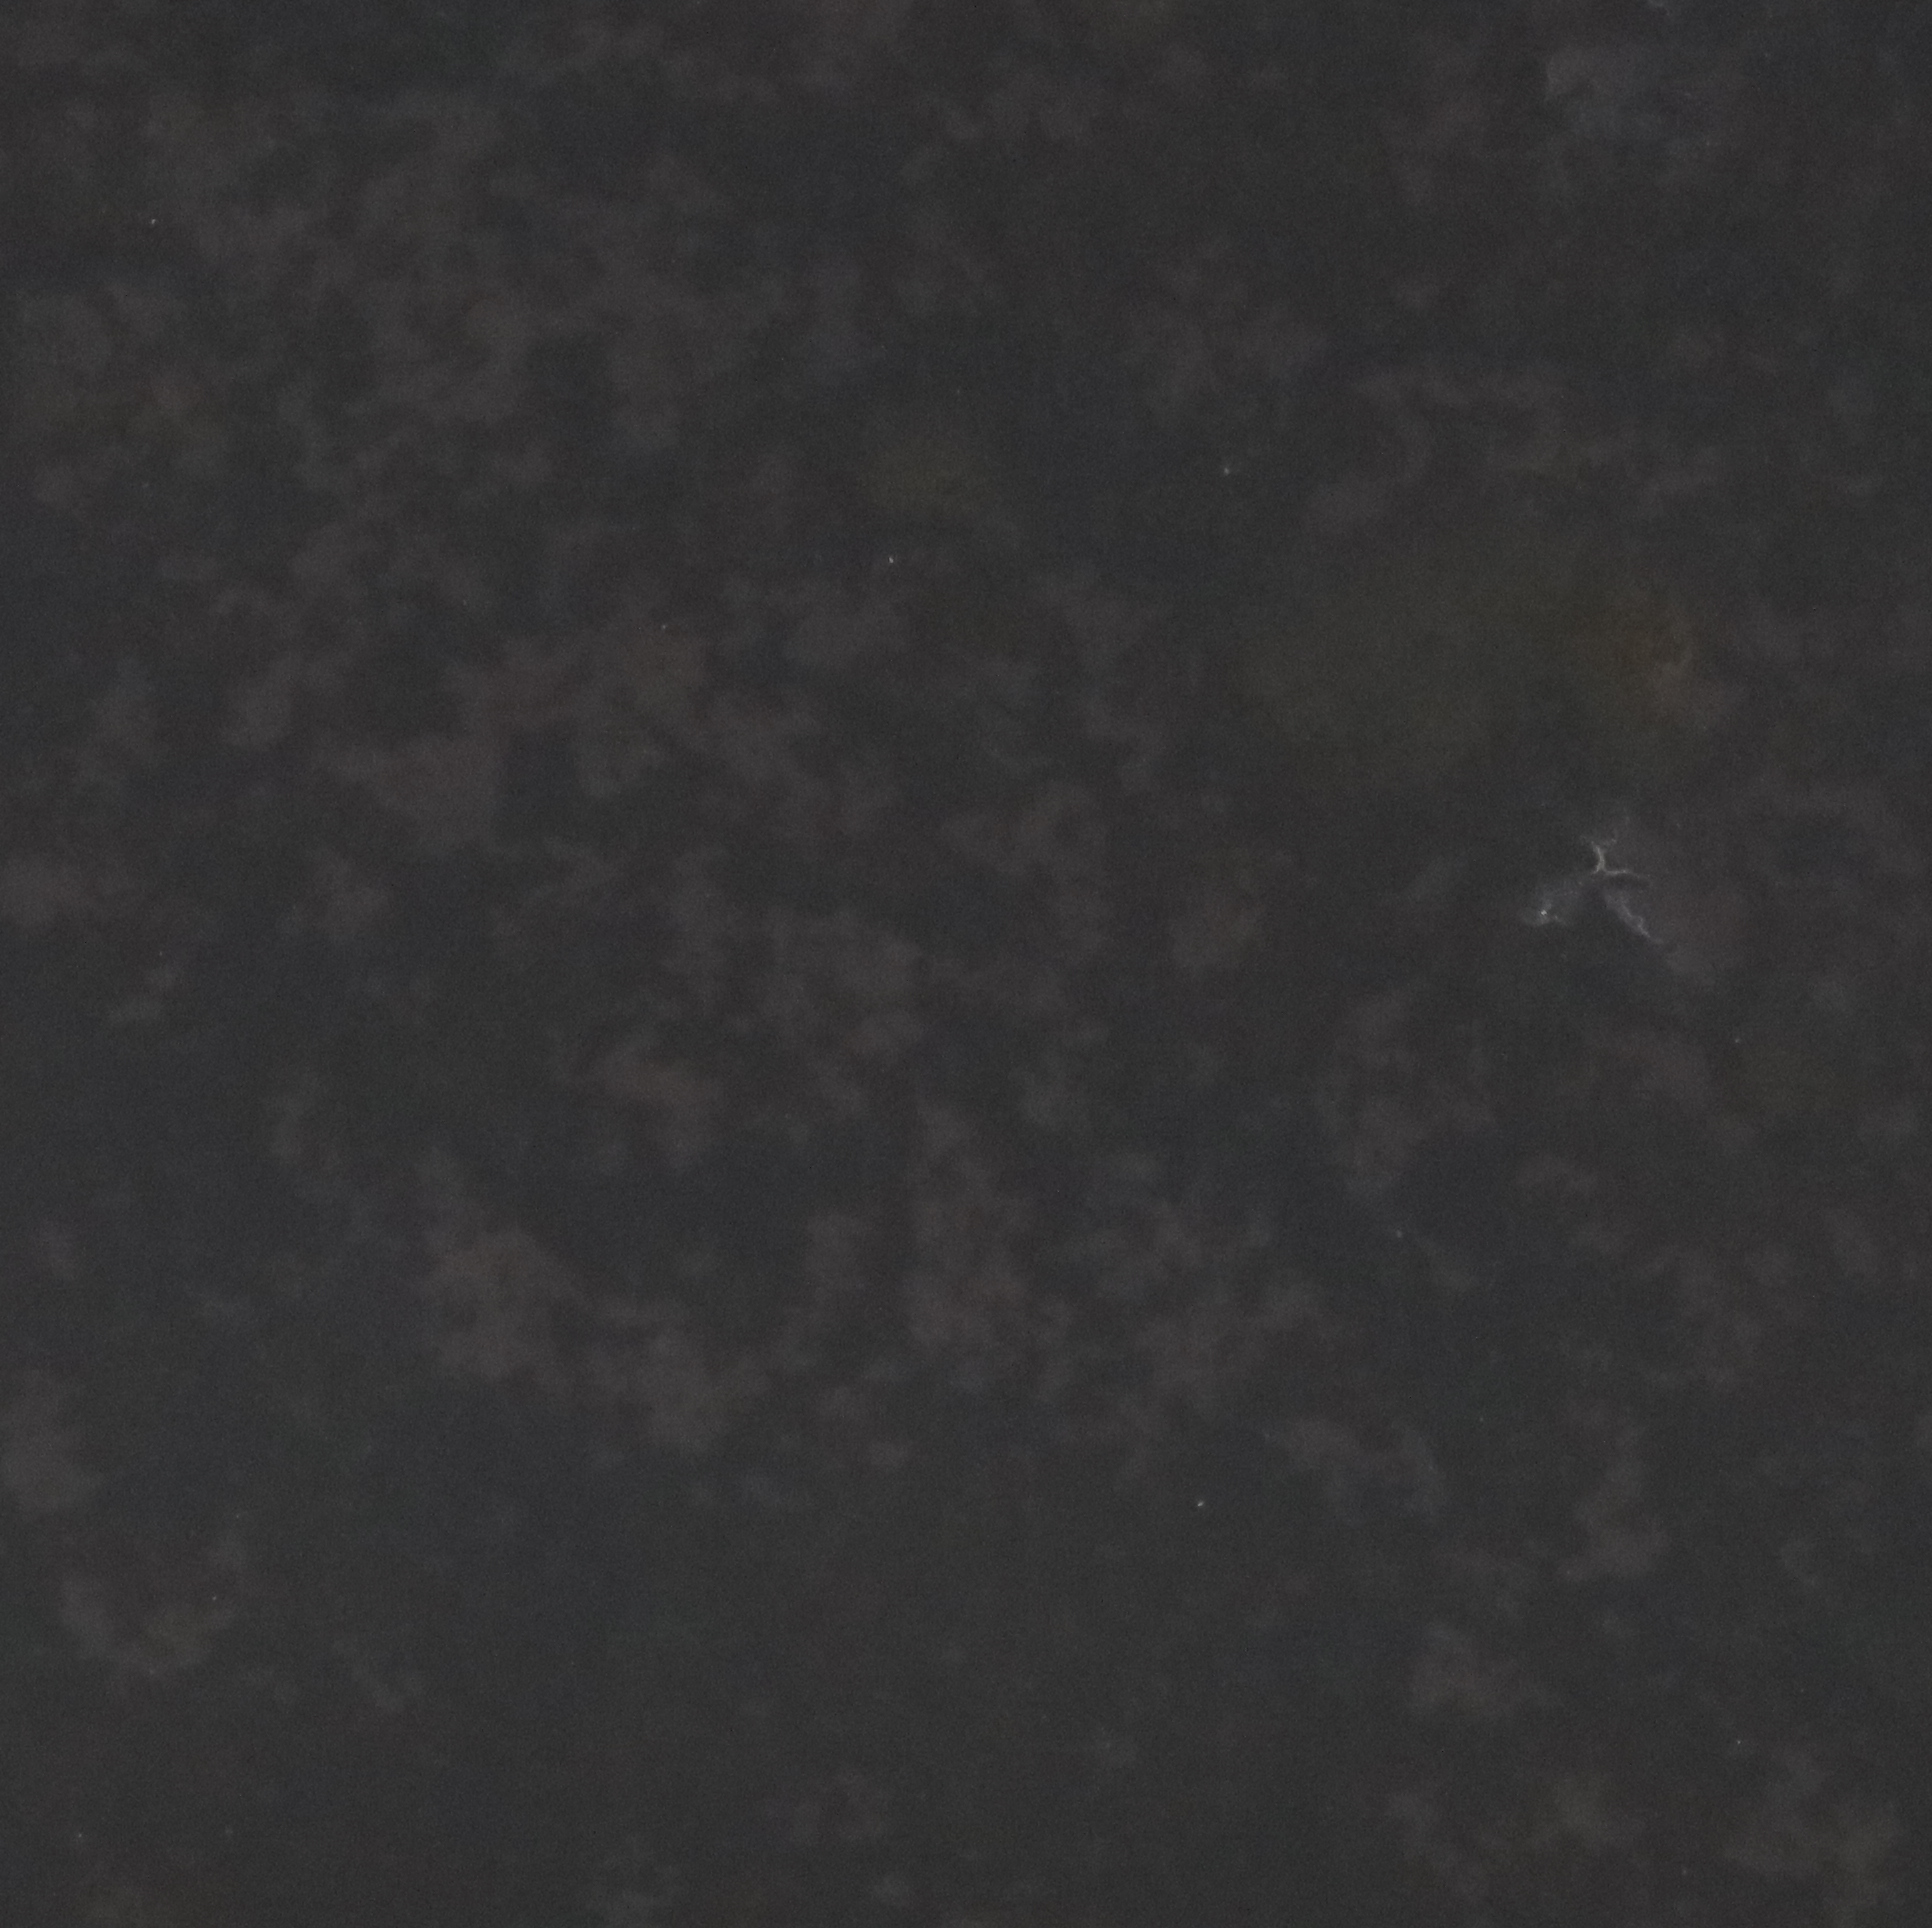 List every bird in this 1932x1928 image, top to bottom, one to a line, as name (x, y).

None